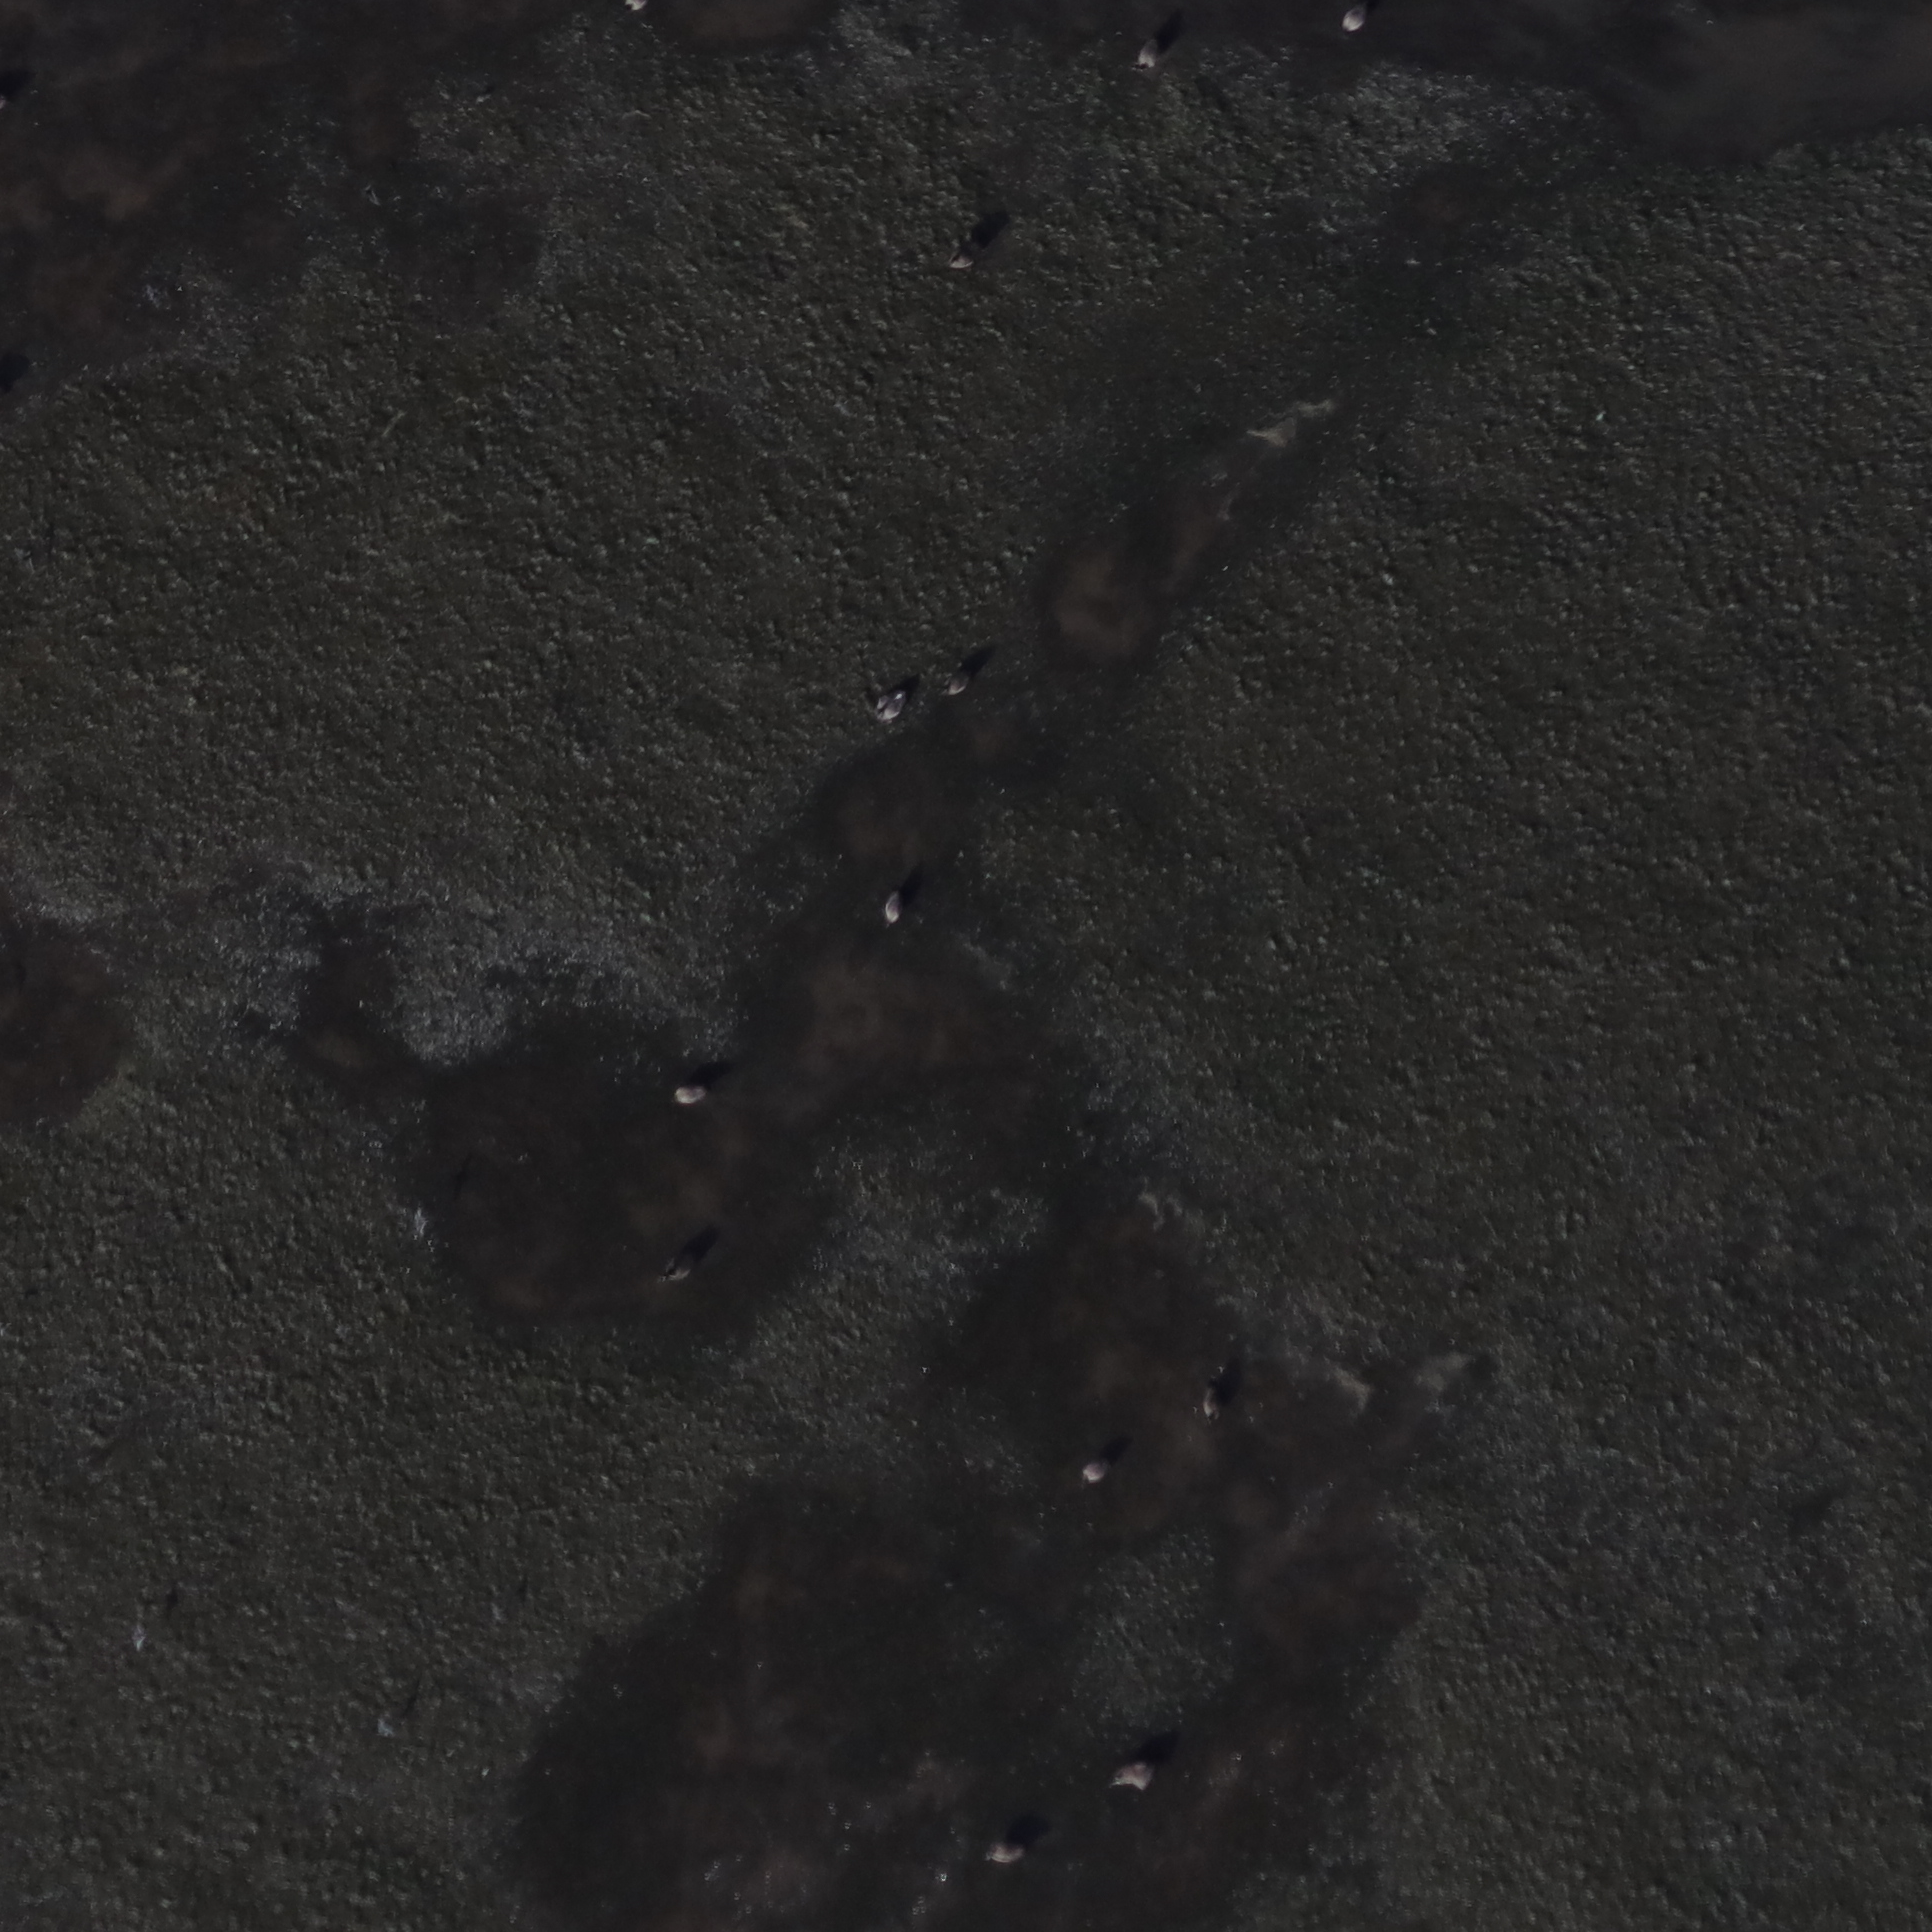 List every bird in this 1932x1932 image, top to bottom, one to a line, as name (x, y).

Canada goose (1348, 19)
Canada goose (1148, 59)
Canada goose (966, 257)
Canada goose (953, 683)
Canada goose (891, 706)
Canada goose (891, 905)
Canada goose (683, 1091)
Canada goose (678, 1271)
Canada goose (1211, 1404)
Canada goose (1097, 1470)
Canada goose (1134, 1776)
Canada goose (1008, 1858)